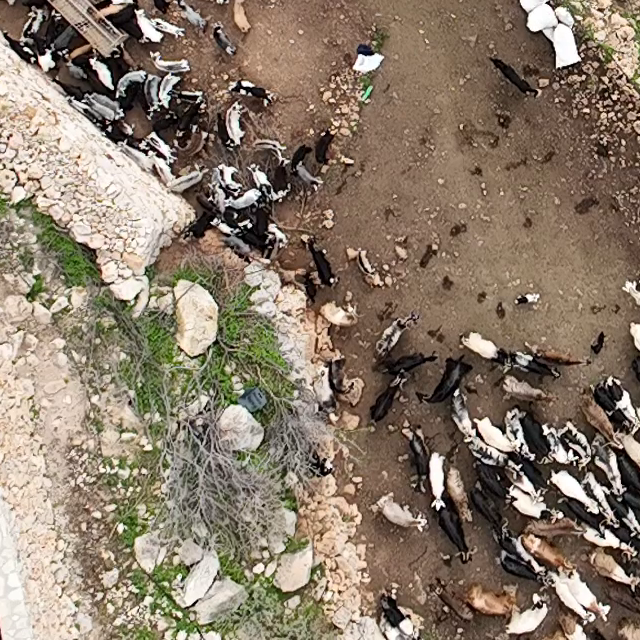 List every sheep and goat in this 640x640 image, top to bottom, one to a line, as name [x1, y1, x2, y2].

goat [0, 0, 39, 5]
goat [23, 0, 55, 9]
goat [88, 0, 137, 13]
goat [150, 0, 171, 11]
goat [174, 0, 206, 28]
goat [213, 0, 228, 5]
goat [232, 0, 252, 33]
goat [95, 3, 125, 19]
goat [108, 4, 140, 25]
goat [21, 6, 43, 45]
goat [134, 8, 164, 42]
goat [45, 10, 61, 45]
goat [151, 18, 185, 37]
goat [53, 22, 87, 49]
goat [121, 22, 145, 41]
goat [213, 26, 237, 55]
goat [27, 29, 55, 73]
goat [1, 31, 37, 65]
goat [70, 43, 95, 58]
goat [113, 43, 128, 80]
goat [57, 49, 88, 79]
goat [149, 50, 191, 72]
goat [73, 51, 102, 66]
goat [489, 57, 541, 98]
goat [90, 58, 113, 90]
goat [82, 63, 113, 97]
goat [115, 71, 146, 98]
goat [145, 74, 161, 111]
goat [159, 74, 181, 109]
goat [51, 77, 85, 99]
goat [228, 79, 274, 106]
goat [166, 88, 202, 103]
goat [137, 90, 153, 121]
goat [82, 93, 113, 121]
goat [92, 93, 125, 120]
goat [65, 96, 105, 126]
goat [176, 99, 203, 136]
goat [226, 101, 246, 145]
goat [151, 112, 176, 131]
goat [217, 112, 235, 150]
goat [116, 118, 133, 137]
goat [99, 127, 149, 149]
goat [315, 130, 335, 165]
goat [147, 132, 177, 165]
goat [173, 133, 207, 157]
goat [252, 138, 286, 156]
goat [117, 140, 152, 171]
goat [291, 145, 311, 178]
goat [148, 150, 175, 184]
goat [276, 156, 291, 202]
goat [297, 162, 323, 192]
goat [219, 163, 242, 189]
goat [247, 163, 278, 201]
goat [167, 164, 209, 193]
goat [208, 167, 221, 202]
goat [220, 180, 238, 196]
goat [209, 181, 225, 211]
goat [224, 189, 260, 209]
goat [195, 194, 222, 214]
goat [256, 207, 269, 240]
goat [226, 211, 252, 230]
goat [183, 214, 215, 239]
goat [212, 218, 233, 234]
goat [269, 223, 288, 248]
goat [244, 233, 273, 253]
goat [225, 237, 250, 256]
goat [306, 237, 336, 286]
goat [357, 247, 375, 278]
goat [303, 272, 318, 302]
goat [622, 280, 639, 306]
goat [515, 292, 541, 305]
goat [319, 302, 361, 327]
goat [374, 308, 419, 363]
goat [629, 320, 639, 373]
goat [460, 332, 511, 373]
goat [526, 341, 593, 366]
goat [385, 350, 438, 373]
goat [514, 351, 562, 380]
goat [414, 354, 472, 405]
goat [331, 355, 356, 396]
goat [632, 357, 639, 405]
goat [315, 366, 339, 425]
goat [371, 374, 405, 423]
goat [606, 375, 639, 433]
goat [503, 376, 559, 406]
goat [590, 381, 632, 434]
goat [451, 389, 477, 442]
goat [579, 397, 624, 449]
goat [505, 407, 535, 462]
goat [522, 412, 555, 462]
goat [474, 417, 521, 453]
goat [558, 422, 593, 468]
goat [542, 423, 575, 463]
goat [401, 425, 430, 492]
goat [617, 432, 639, 480]
goat [593, 434, 627, 494]
goat [470, 437, 523, 471]
goat [307, 447, 334, 476]
goat [429, 453, 446, 510]
goat [513, 456, 555, 493]
goat [617, 456, 639, 502]
goat [473, 459, 517, 507]
goat [447, 466, 473, 522]
goat [504, 466, 544, 504]
goat [549, 469, 600, 515]
goat [583, 473, 620, 528]
goat [508, 485, 557, 522]
goat [473, 487, 508, 536]
goat [625, 491, 639, 524]
goat [606, 493, 639, 539]
goat [375, 495, 428, 532]
goat [438, 497, 471, 563]
goat [567, 499, 606, 540]
goat [557, 500, 583, 529]
goat [526, 517, 586, 537]
goat [584, 528, 638, 558]
goat [522, 532, 578, 578]
goat [501, 534, 546, 573]
goat [590, 547, 639, 593]
goat [498, 549, 548, 590]
goat [549, 565, 596, 623]
goat [566, 575, 610, 620]
goat [467, 583, 518, 615]
goat [429, 585, 474, 620]
goat [505, 592, 547, 634]
goat [381, 593, 414, 635]
goat [555, 604, 586, 639]
goat [618, 618, 639, 639]